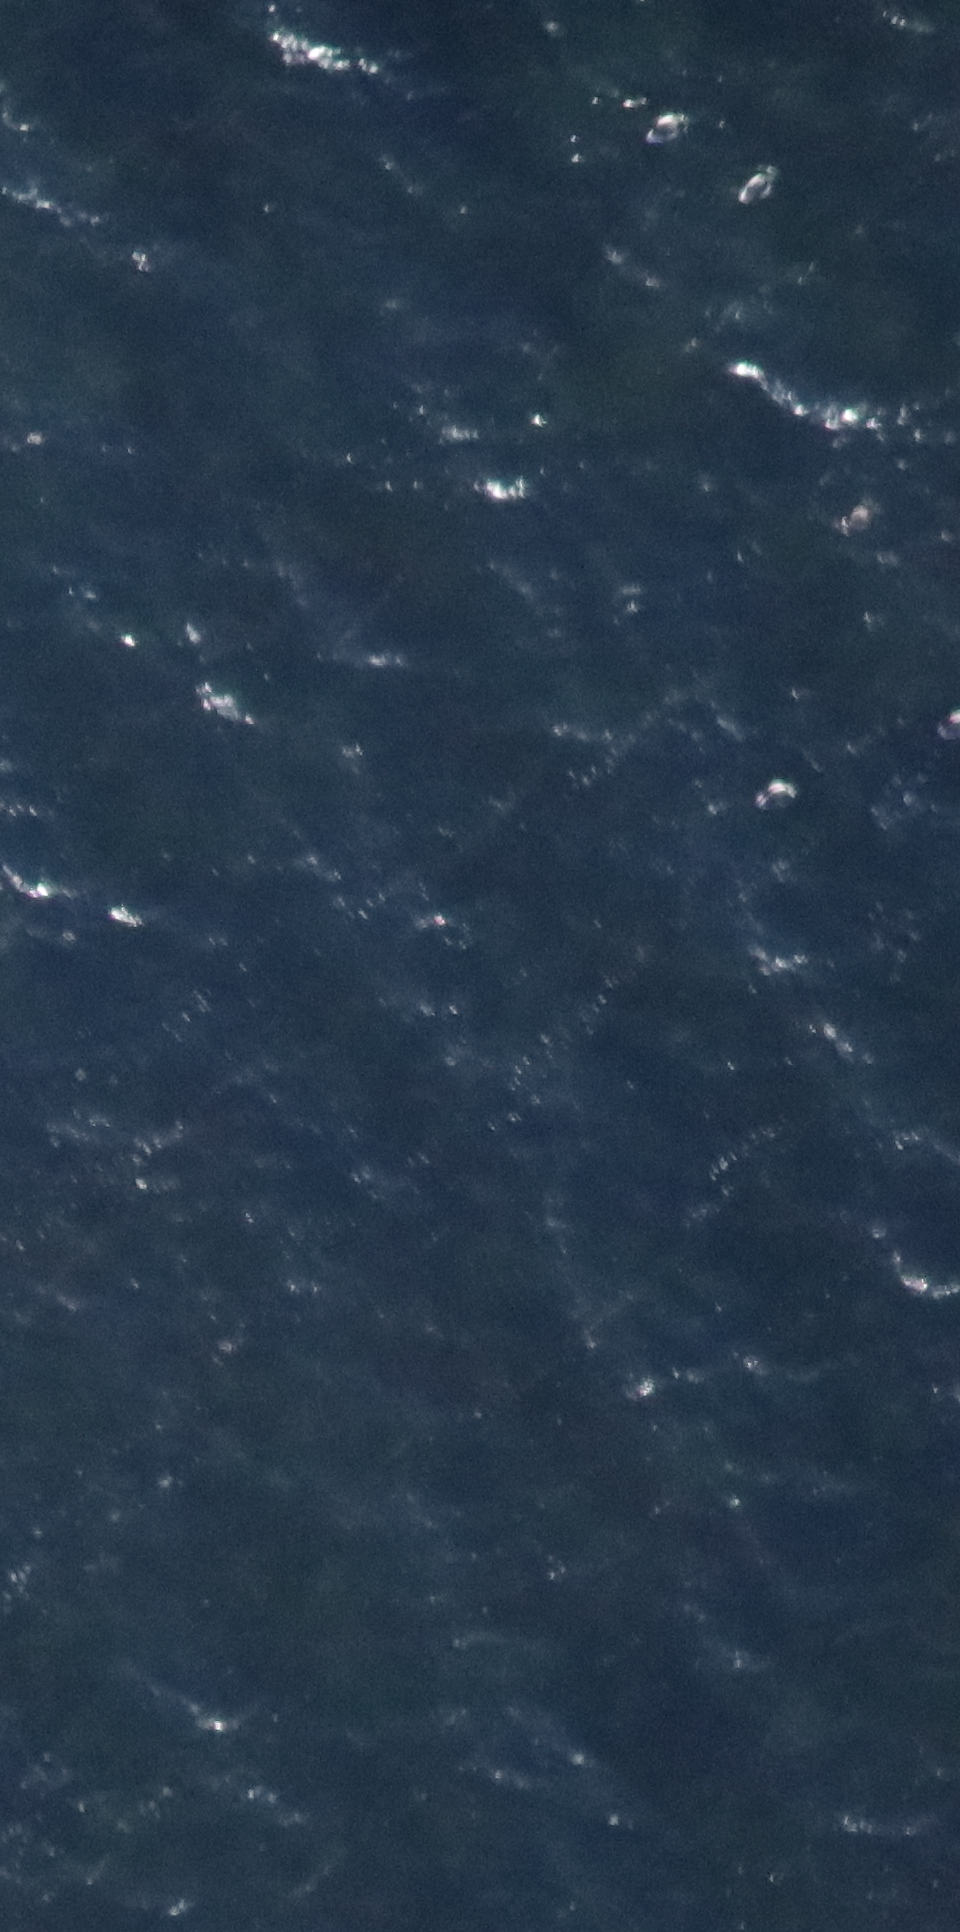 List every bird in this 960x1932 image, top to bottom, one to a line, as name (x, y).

brant (665, 130)
brant (759, 190)
brant (775, 795)